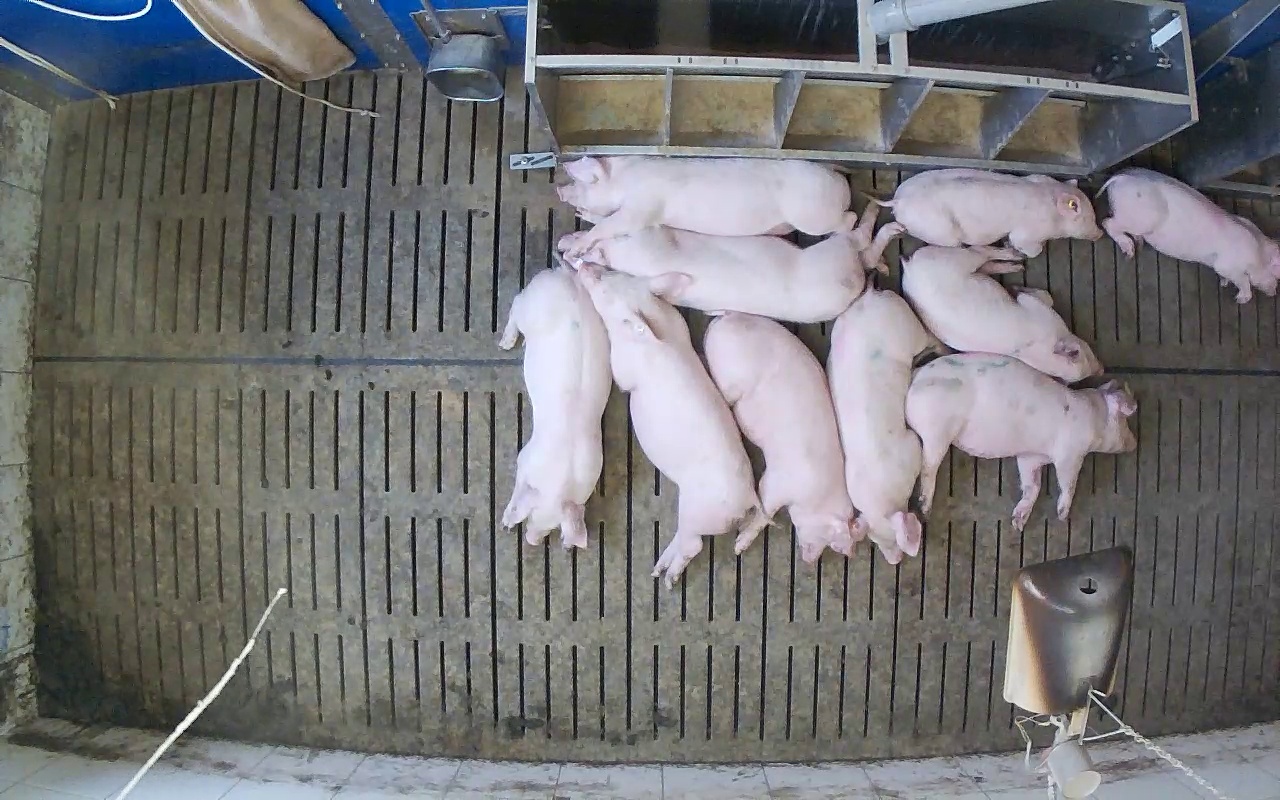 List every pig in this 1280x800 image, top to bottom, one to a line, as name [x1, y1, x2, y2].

pig [555, 153, 861, 262]
pig [860, 167, 1105, 259]
pig [1094, 167, 1277, 306]
pig [558, 201, 905, 325]
pig [896, 242, 1107, 387]
pig [497, 255, 614, 552]
pig [578, 263, 782, 590]
pig [825, 270, 953, 565]
pig [700, 308, 856, 569]
pig [903, 353, 1141, 531]